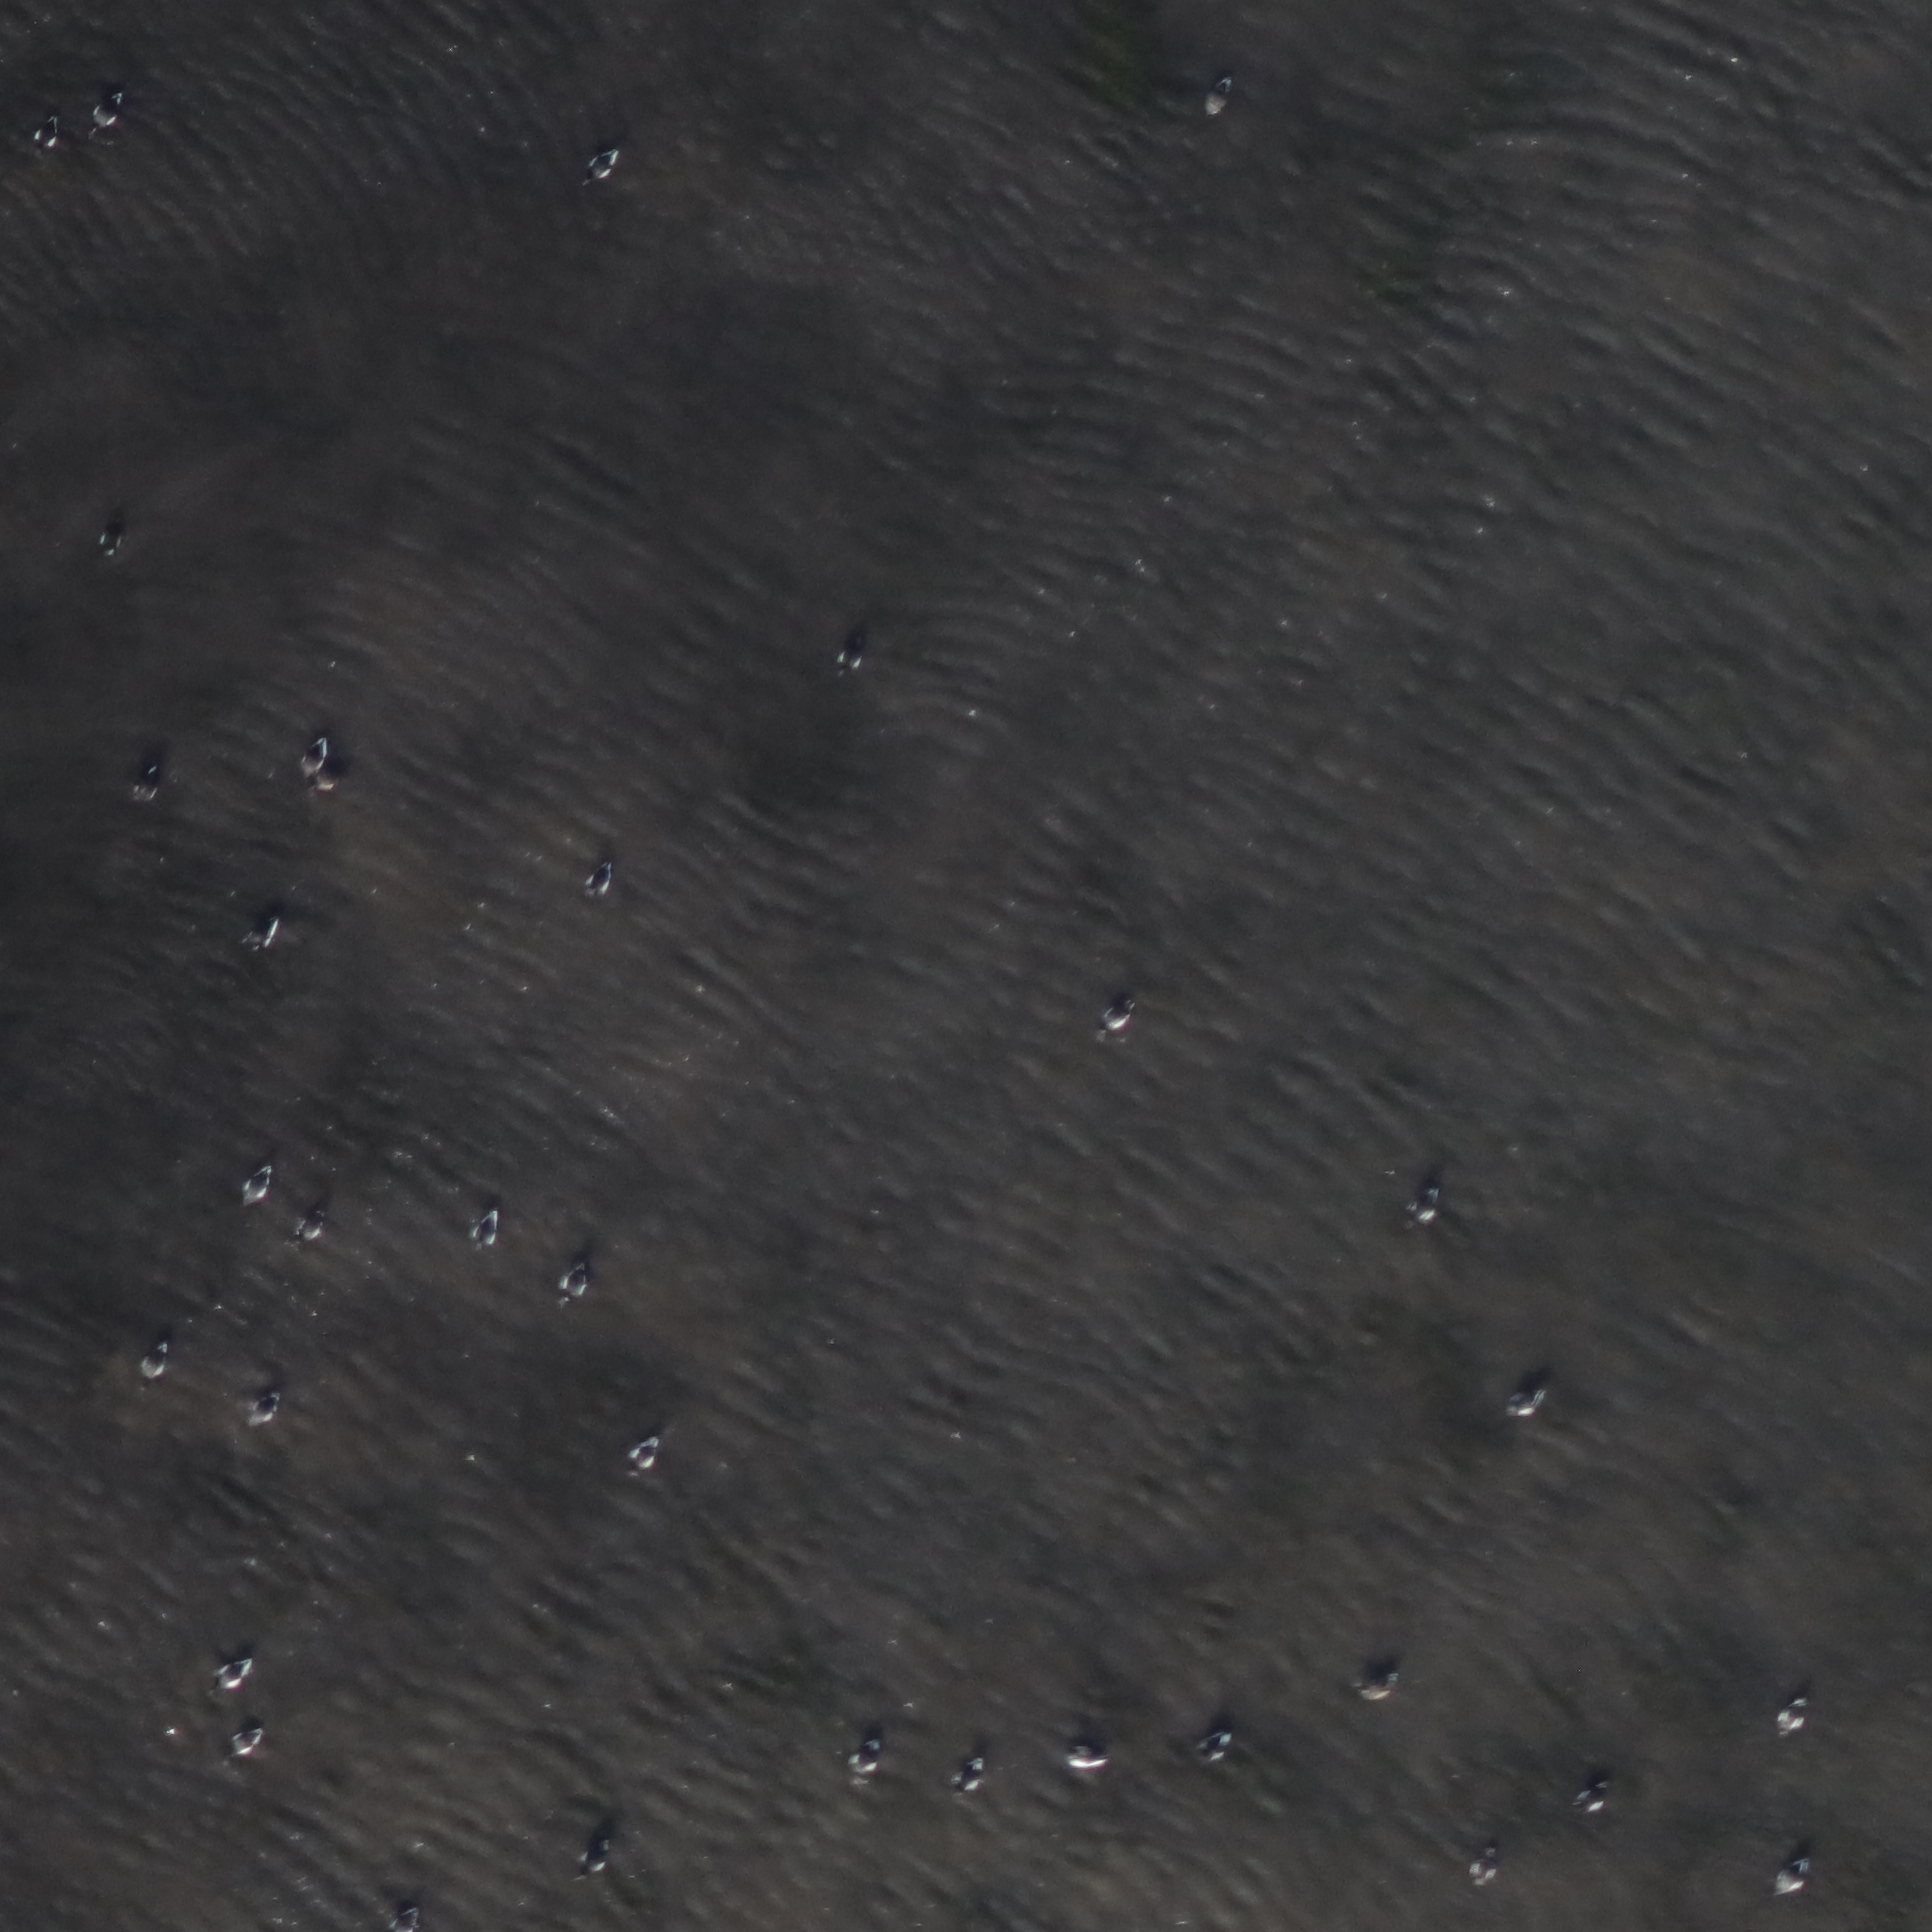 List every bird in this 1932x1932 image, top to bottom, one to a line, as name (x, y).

brant (1216, 97)
brant (106, 112)
brant (48, 137)
brant (602, 164)
brant (104, 535)
brant (852, 652)
brant (317, 766)
brant (145, 784)
brant (603, 884)
brant (260, 930)
brant (1117, 1017)
brant (258, 1186)
brant (1426, 1215)
brant (485, 1225)
brant (309, 1226)
brant (576, 1282)
brant (154, 1363)
brant (1523, 1403)
brant (263, 1407)
brant (644, 1457)
brant (231, 1674)
brant (1379, 1688)
brant (245, 1742)
brant (1219, 1751)
brant (1090, 1757)
brant (863, 1769)
brant (969, 1781)
brant (1591, 1797)
brant (593, 1858)
brant (1490, 1866)
brant (401, 1923)